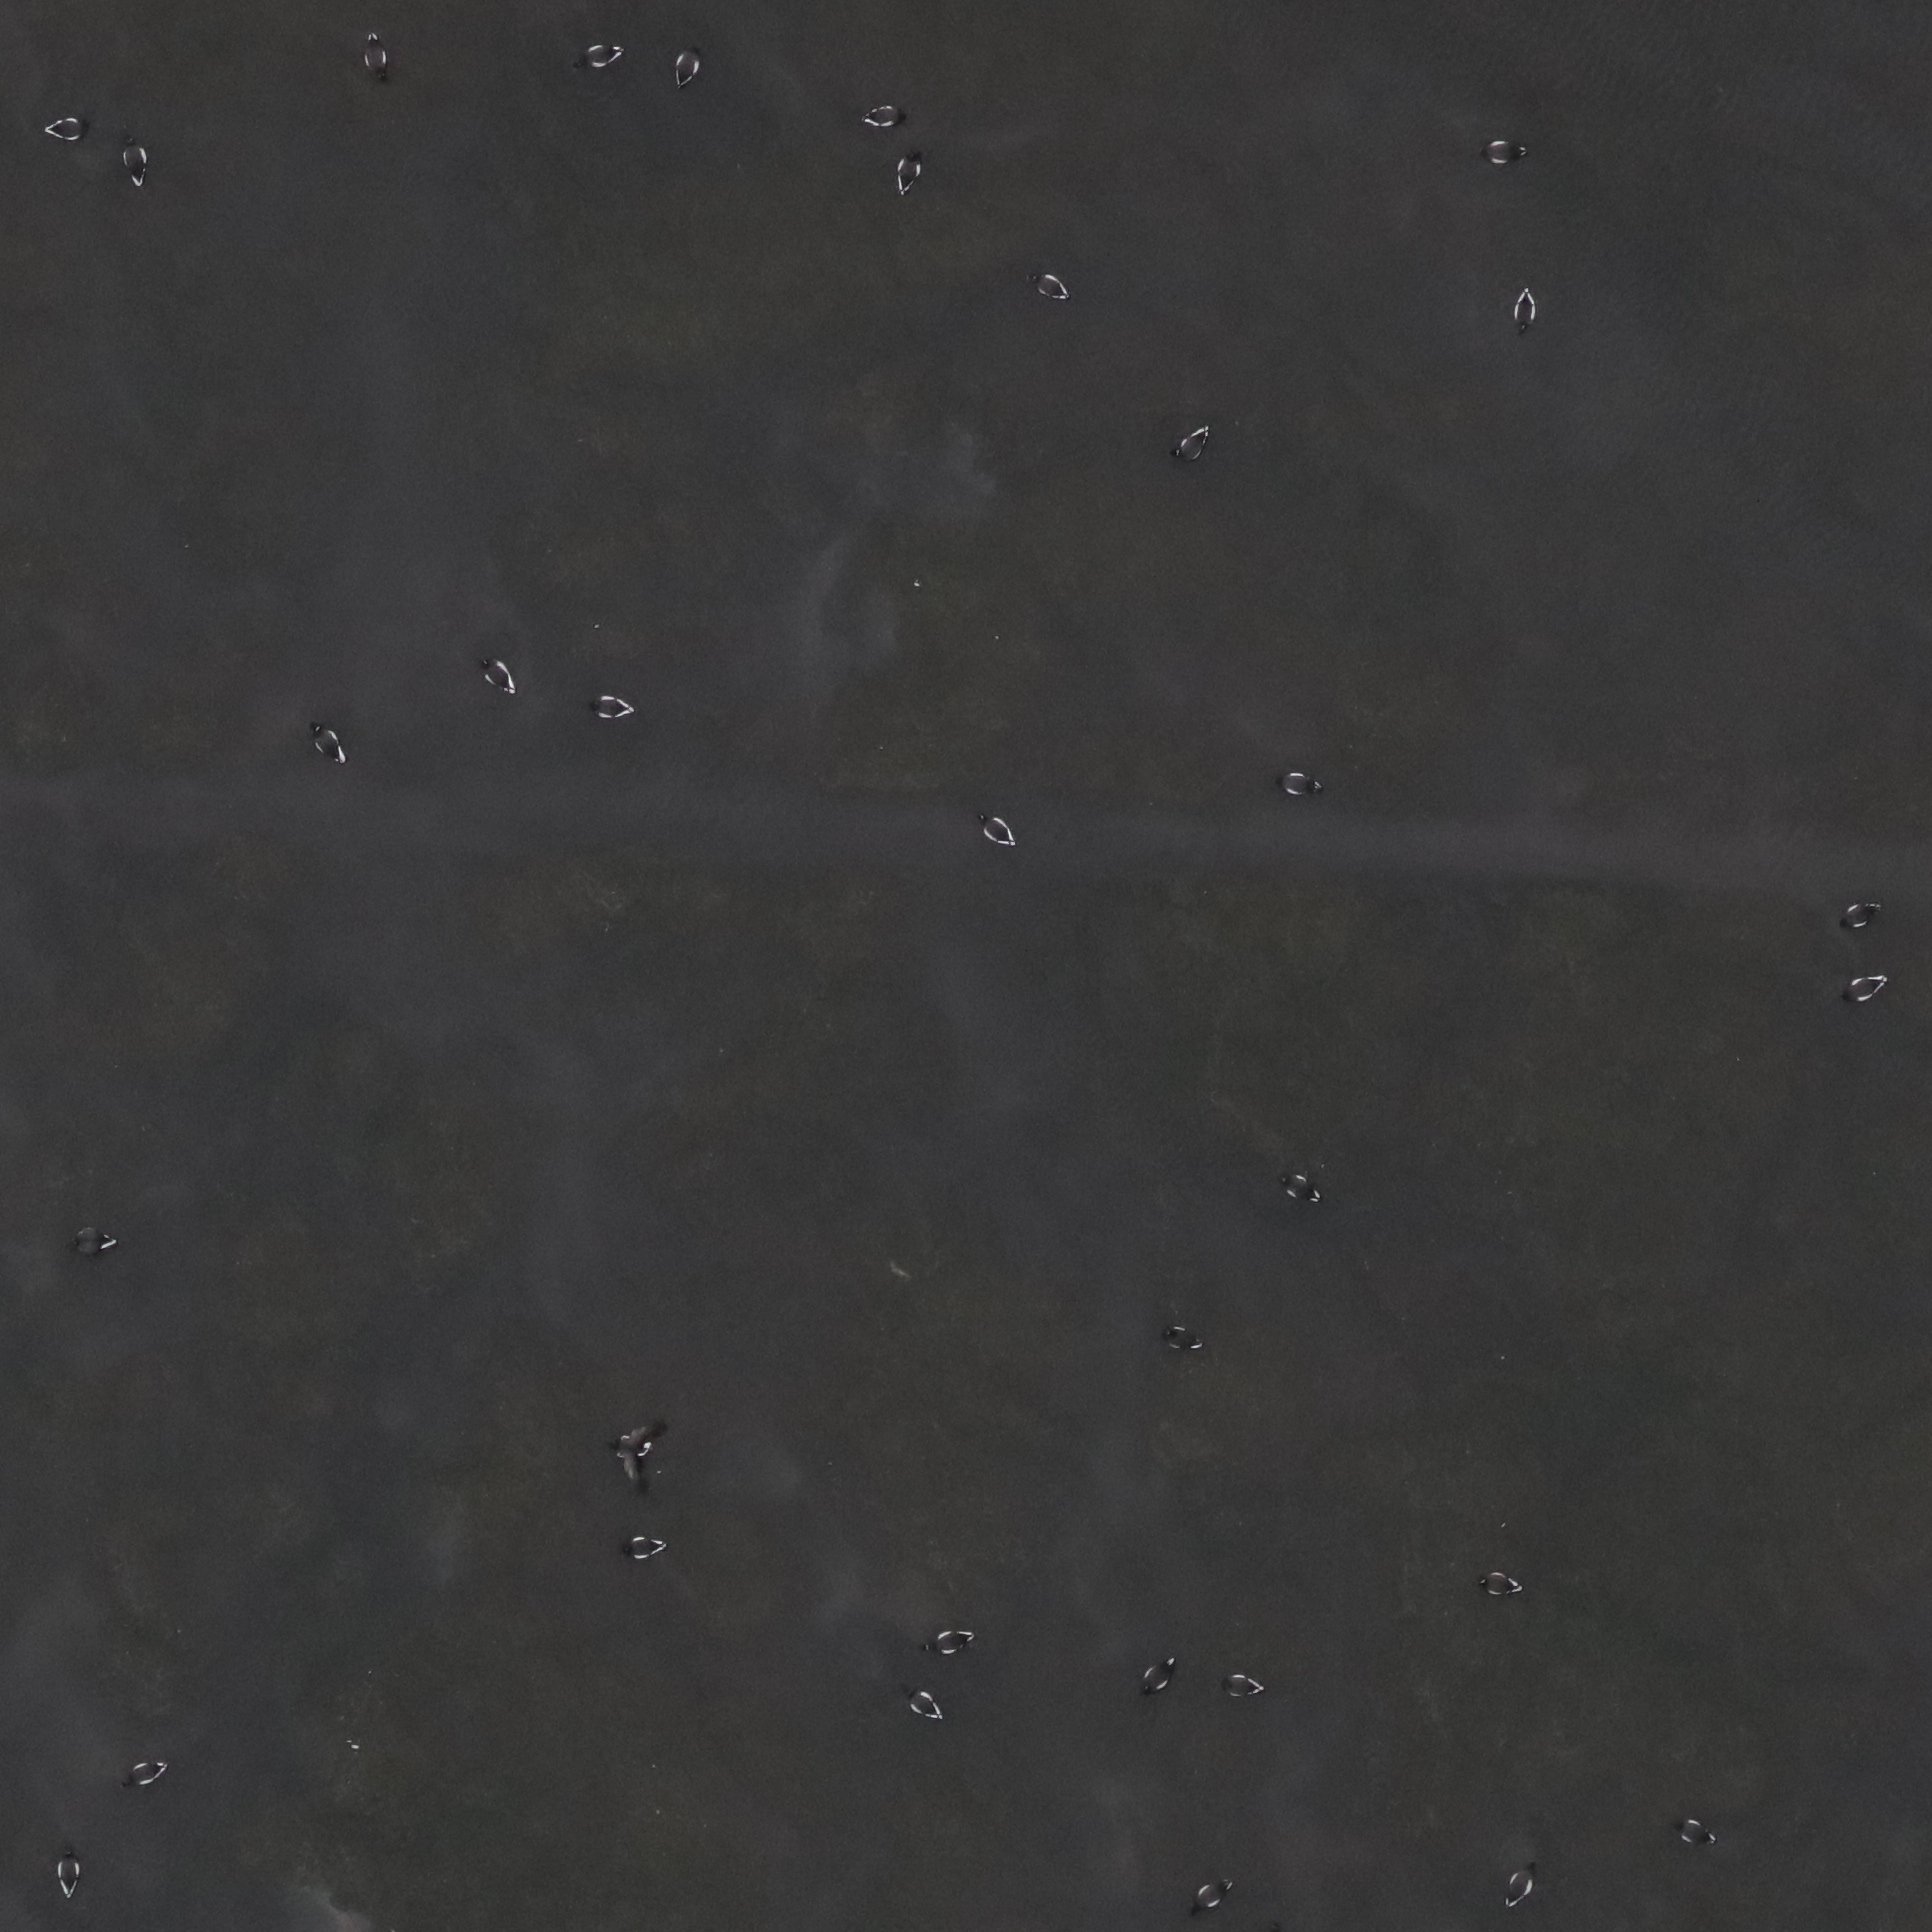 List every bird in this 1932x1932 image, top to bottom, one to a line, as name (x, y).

brant (599, 57)
brant (374, 59)
brant (687, 67)
brant (885, 116)
brant (68, 128)
brant (1503, 152)
brant (133, 158)
brant (909, 173)
brant (1051, 287)
brant (1525, 311)
brant (1193, 444)
brant (498, 675)
brant (610, 707)
brant (329, 741)
brant (1297, 782)
brant (998, 829)
brant (1859, 916)
brant (1864, 988)
brant (1302, 1188)
brant (97, 1241)
brant (1178, 1336)
brant (633, 1448)
brant (643, 1547)
brant (1500, 1584)
brant (950, 1642)
brant (1159, 1676)
brant (1242, 1688)
brant (924, 1704)
brant (146, 1775)
brant (1696, 1833)
brant (69, 1872)
brant (1521, 1887)
brant (1212, 1894)